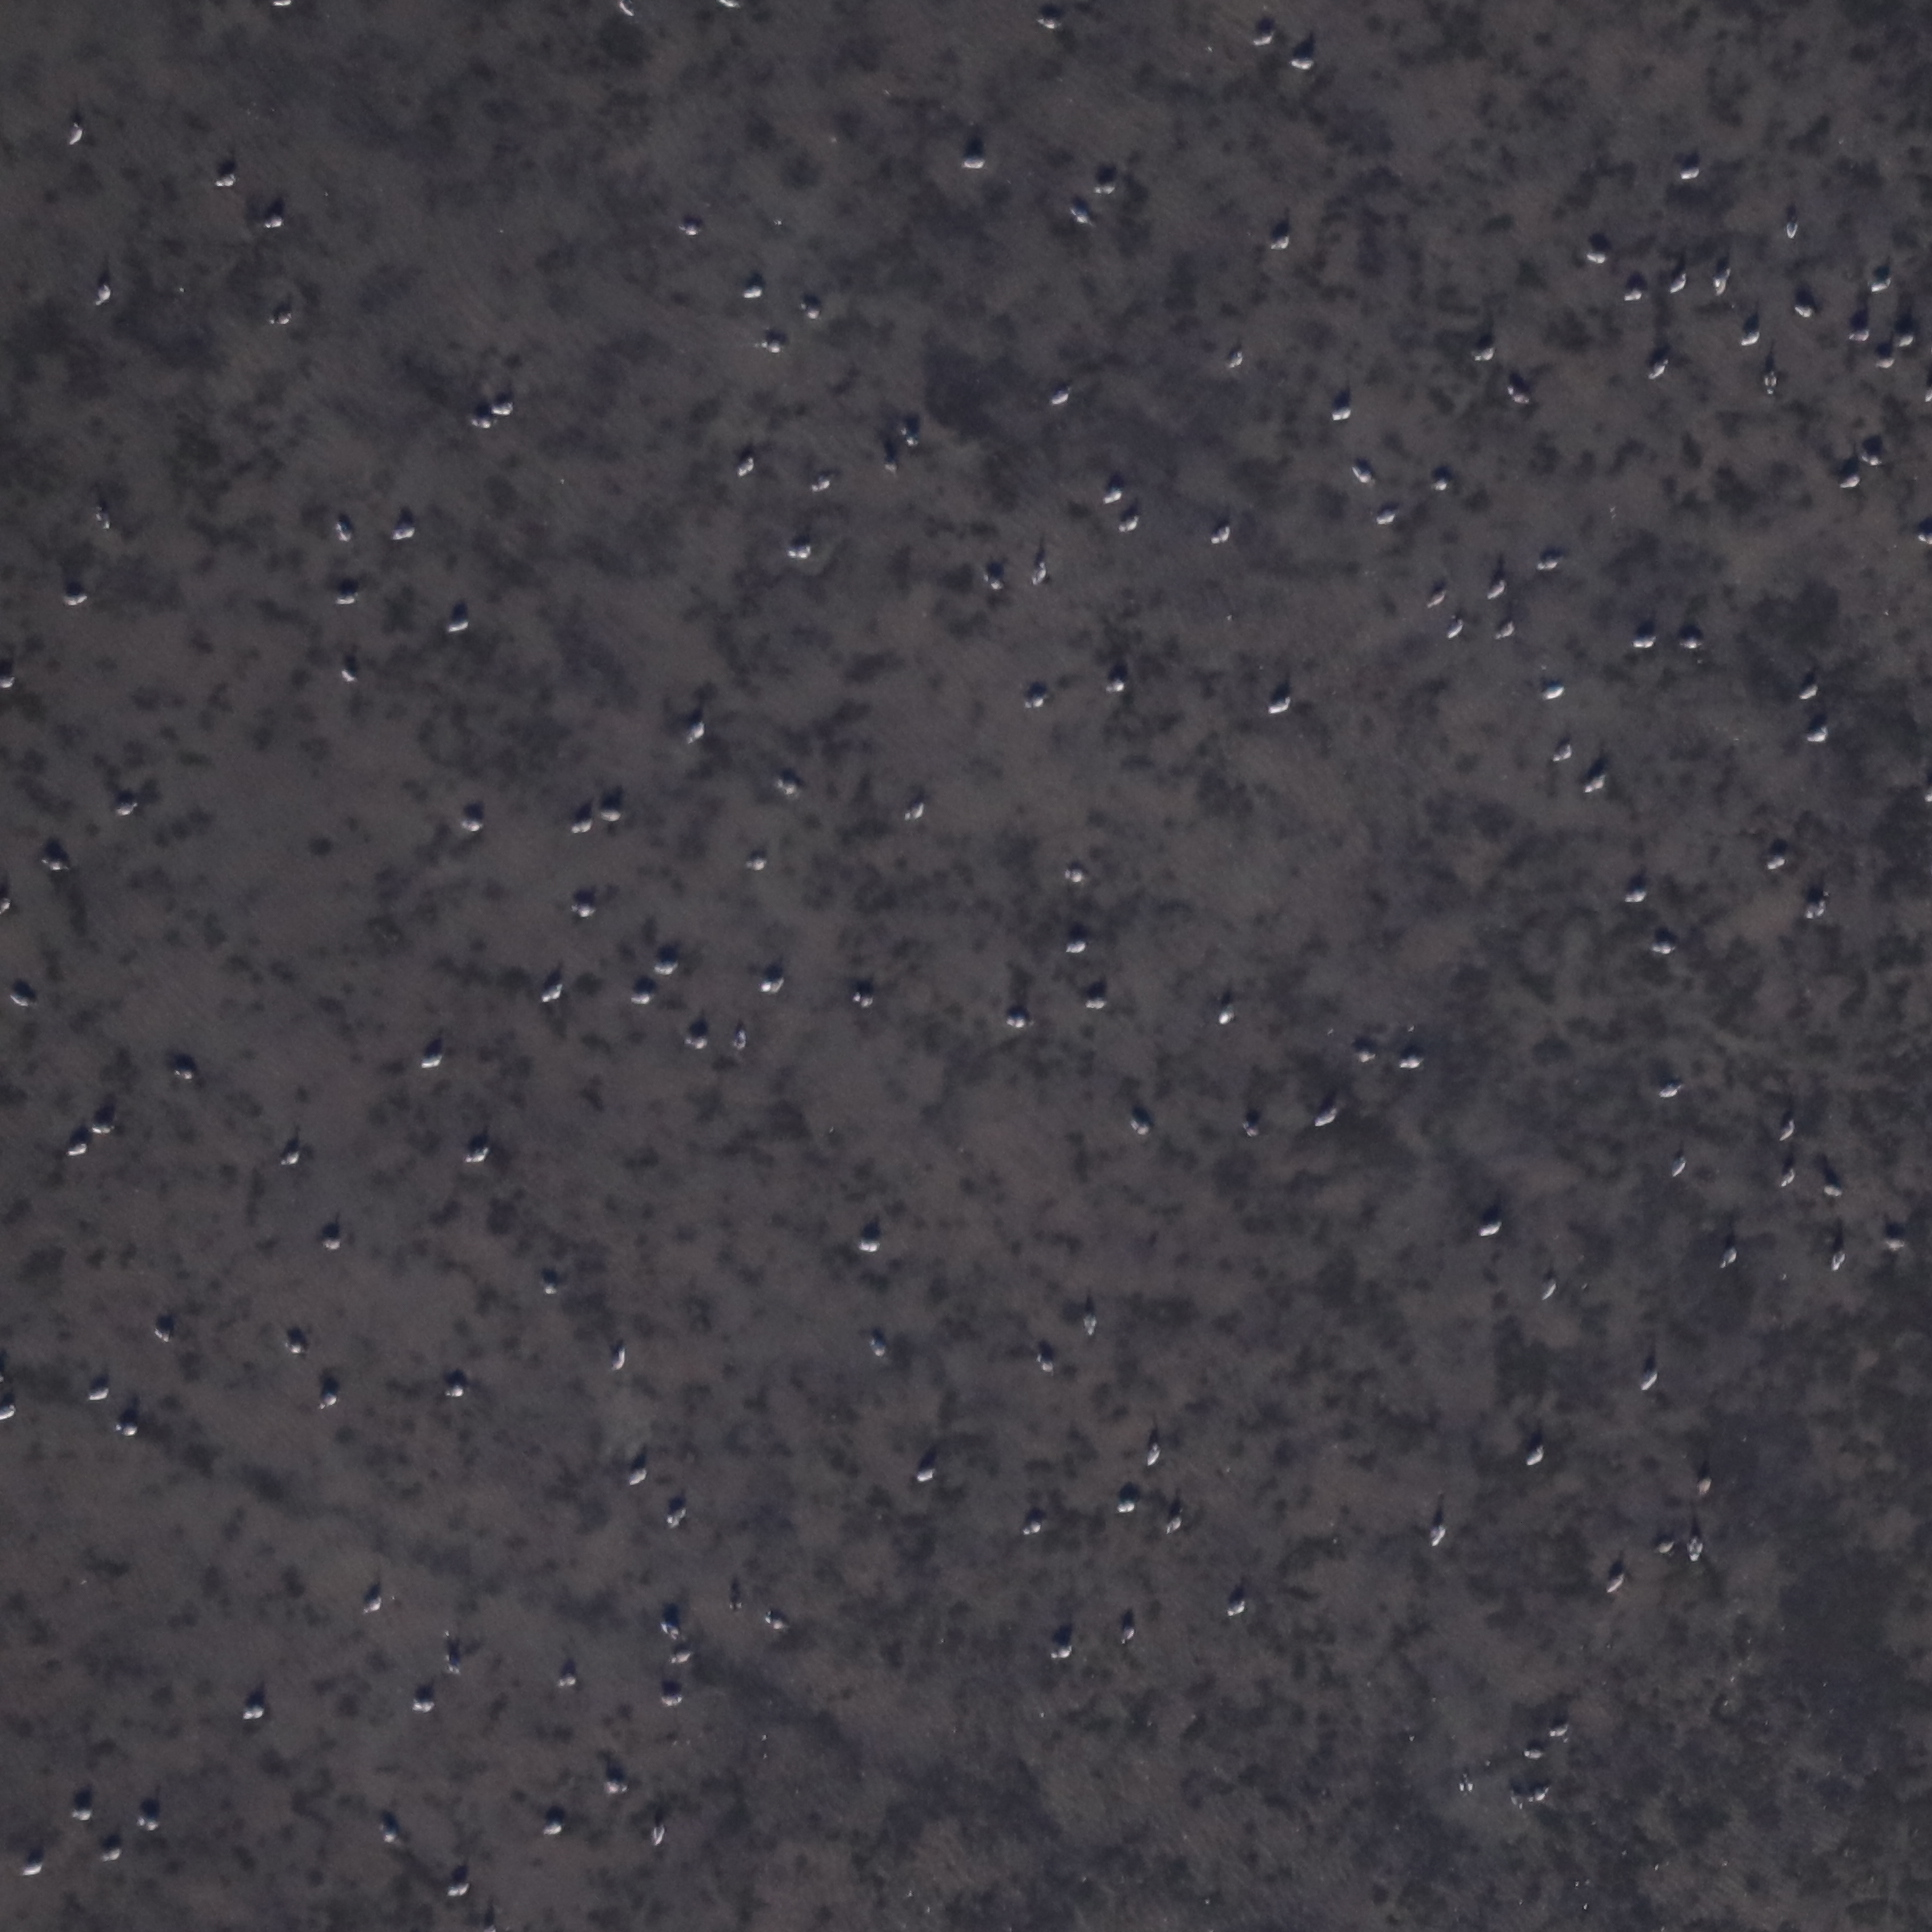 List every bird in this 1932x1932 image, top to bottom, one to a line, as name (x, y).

brant (283, 0)
brant (732, 3)
brant (627, 4)
brant (1052, 29)
brant (1268, 39)
brant (1303, 64)
brant (74, 136)
brant (977, 167)
brant (1691, 174)
brant (228, 180)
brant (1114, 180)
brant (1071, 217)
brant (278, 220)
brant (694, 220)
brant (1796, 231)
brant (1276, 233)
brant (1600, 254)
brant (1883, 276)
brant (1725, 278)
brant (1676, 283)
brant (106, 297)
brant (754, 297)
brant (1637, 303)
brant (1812, 305)
brant (809, 314)
brant (286, 318)
brant (777, 339)
brant (1750, 339)
brant (1854, 340)
brant (1909, 340)
brant (1491, 352)
brant (1889, 365)
brant (1238, 368)
brant (1663, 368)
brant (1775, 392)
brant (1523, 394)
brant (1058, 400)
brant (504, 402)
brant (1344, 410)
brant (487, 427)
brant (915, 434)
brant (1870, 460)
brant (743, 467)
brant (896, 469)
brant (1360, 476)
brant (821, 479)
brant (1449, 486)
brant (1848, 486)
brant (1108, 497)
brant (105, 514)
brant (1394, 516)
brant (1131, 520)
brant (345, 528)
brant (1222, 532)
brant (408, 533)
brant (1929, 533)
brant (808, 548)
brant (1549, 565)
brant (1042, 570)
brant (996, 582)
brant (1433, 590)
brant (1497, 591)
brant (79, 596)
brant (358, 596)
brant (462, 621)
brant (1507, 621)
brant (1462, 634)
brant (1647, 640)
brant (1692, 640)
brant (352, 675)
brant (7, 683)
brant (1115, 683)
brant (1560, 687)
brant (1812, 692)
brant (1033, 694)
brant (1288, 704)
brant (696, 731)
brant (1816, 734)
brant (1562, 752)
brant (782, 778)
brant (1596, 783)
brant (1929, 792)
brant (128, 801)
brant (916, 808)
brant (616, 813)
brant (472, 826)
brant (582, 832)
brant (1776, 858)
brant (60, 862)
brant (754, 865)
brant (1077, 881)
brant (1638, 897)
brant (3, 906)
brant (1816, 907)
brant (580, 913)
brant (1661, 947)
brant (1076, 949)
brant (665, 968)
brant (771, 986)
brant (556, 991)
brant (640, 993)
brant (857, 1000)
brant (21, 1006)
brant (1099, 1008)
brant (1233, 1010)
brant (1016, 1019)
brant (700, 1041)
brant (737, 1046)
brant (431, 1057)
brant (1418, 1059)
brant (1365, 1064)
brant (184, 1071)
brant (1665, 1092)
brant (1327, 1116)
brant (1136, 1118)
brant (106, 1127)
brant (1257, 1127)
brant (1784, 1128)
brant (82, 1155)
brant (479, 1155)
brant (298, 1161)
brant (1676, 1168)
brant (1784, 1182)
brant (1832, 1190)
brant (1495, 1233)
brant (864, 1239)
brant (1892, 1243)
brant (336, 1246)
brant (1731, 1255)
brant (1840, 1260)
brant (548, 1286)
brant (1545, 1289)
brant (163, 1330)
brant (1090, 1330)
brant (294, 1345)
brant (620, 1350)
brant (1044, 1352)
brant (874, 1354)
brant (1651, 1384)
brant (458, 1387)
brant (96, 1392)
brant (331, 1403)
brant (12, 1416)
brant (130, 1431)
brant (1153, 1456)
brant (1542, 1459)
brant (640, 1470)
brant (925, 1480)
brant (1705, 1489)
brant (1127, 1511)
brant (678, 1521)
brant (1174, 1528)
brant (1439, 1532)
brant (1027, 1538)
brant (1664, 1550)
brant (1694, 1557)
brant (1616, 1580)
brant (376, 1604)
brant (740, 1605)
brant (1238, 1606)
brant (776, 1626)
brant (670, 1629)
brant (1132, 1634)
brant (1061, 1654)
brant (682, 1659)
brant (454, 1662)
brant (575, 1679)
brant (424, 1706)
brant (671, 1706)
brant (261, 1714)
brant (1558, 1731)
brant (1535, 1752)
brant (1462, 1776)
brant (620, 1782)
brant (1520, 1799)
brant (1541, 1799)
brant (90, 1809)
brant (159, 1819)
brant (550, 1828)
brant (377, 1829)
brant (660, 1835)
brant (116, 1852)
brant (28, 1870)
brant (456, 1879)